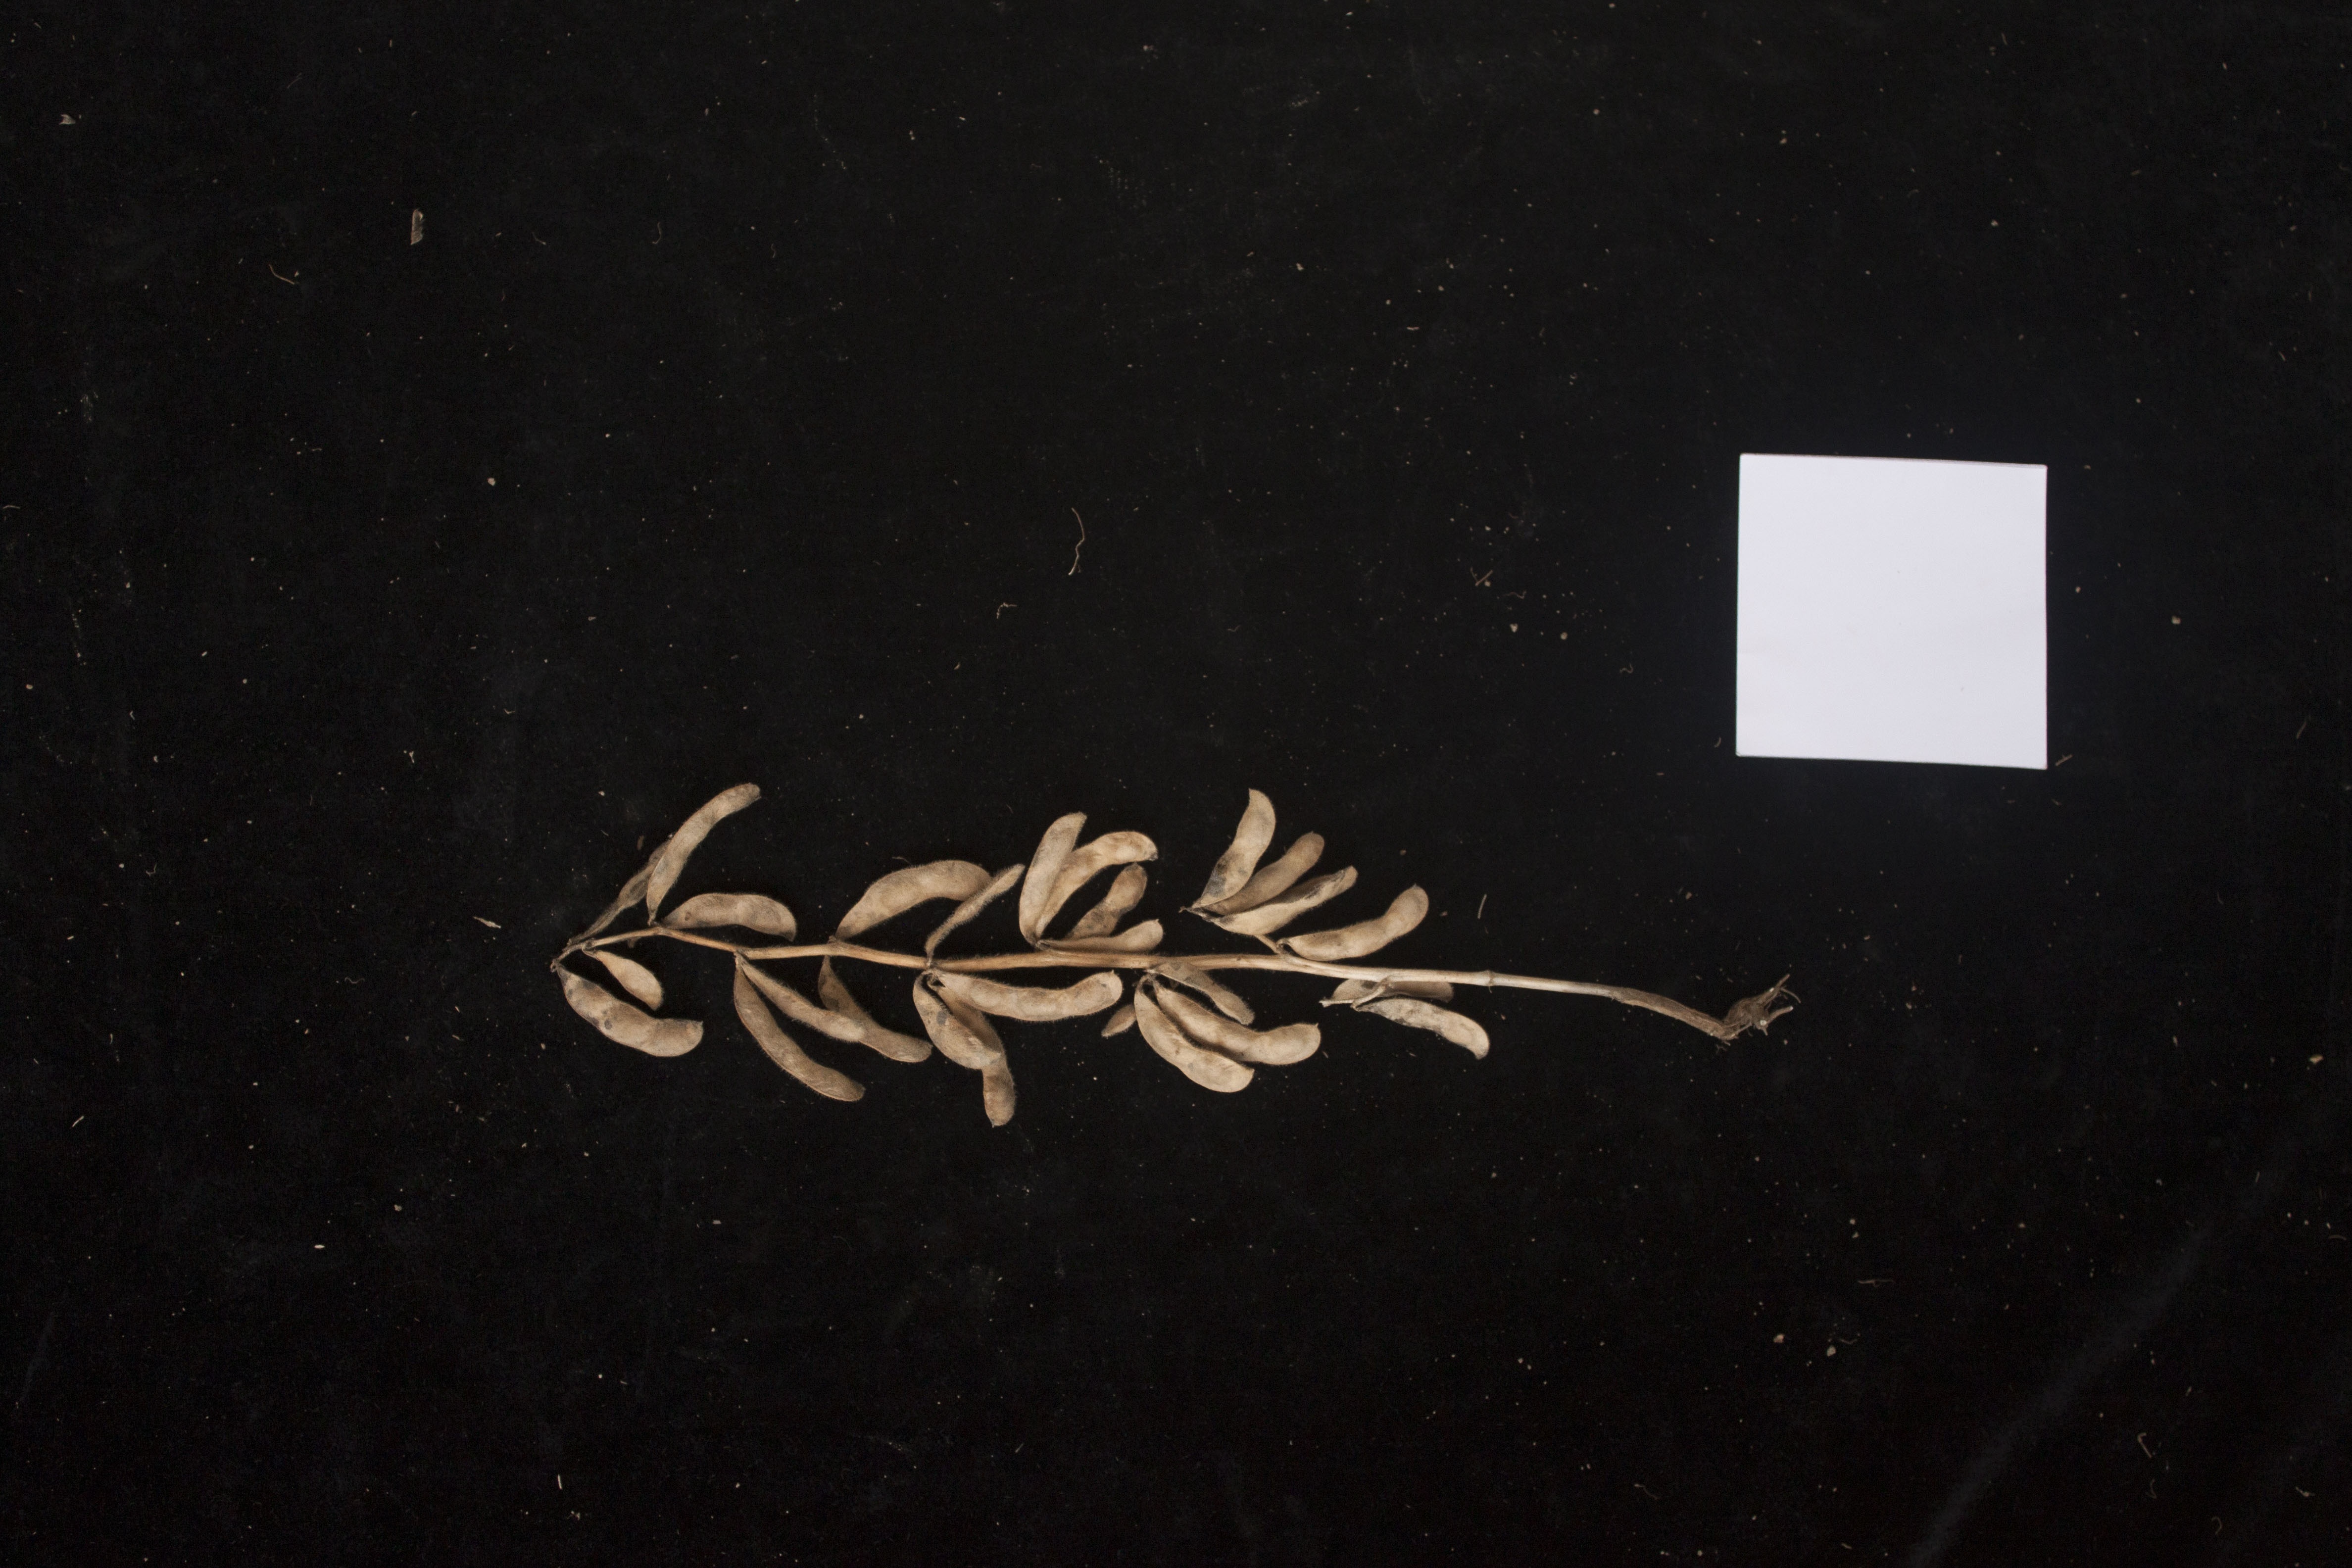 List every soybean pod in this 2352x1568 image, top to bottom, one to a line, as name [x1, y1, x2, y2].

soybean pod [648, 784, 760, 918]
soybean pod [1192, 790, 1274, 911]
soybean pod [1020, 815, 1086, 940]
soybean pod [1034, 831, 1158, 939]
soybean pod [1199, 834, 1324, 914]
soybean pod [836, 862, 989, 934]
soybean pod [927, 865, 1023, 953]
soybean pod [1066, 865, 1148, 939]
soybean pod [1210, 868, 1356, 936]
soybean pod [1287, 888, 1426, 962]
soybean pod [666, 894, 795, 935]
soybean pod [1054, 923, 1162, 955]
soybean pod [585, 952, 661, 1011]
soybean pod [818, 957, 931, 1064]
soybean pod [1154, 962, 1253, 1025]
soybean pod [741, 963, 864, 1042]
soybean pod [735, 968, 865, 1101]
soybean pod [558, 969, 702, 1059]
soybean pod [931, 973, 1121, 1022]
soybean pod [913, 978, 1000, 1068]
soybean pod [1153, 983, 1320, 1065]
soybean pod [1135, 986, 1251, 1092]
soybean pod [928, 986, 1016, 1127]
soybean pod [1362, 1000, 1489, 1058]